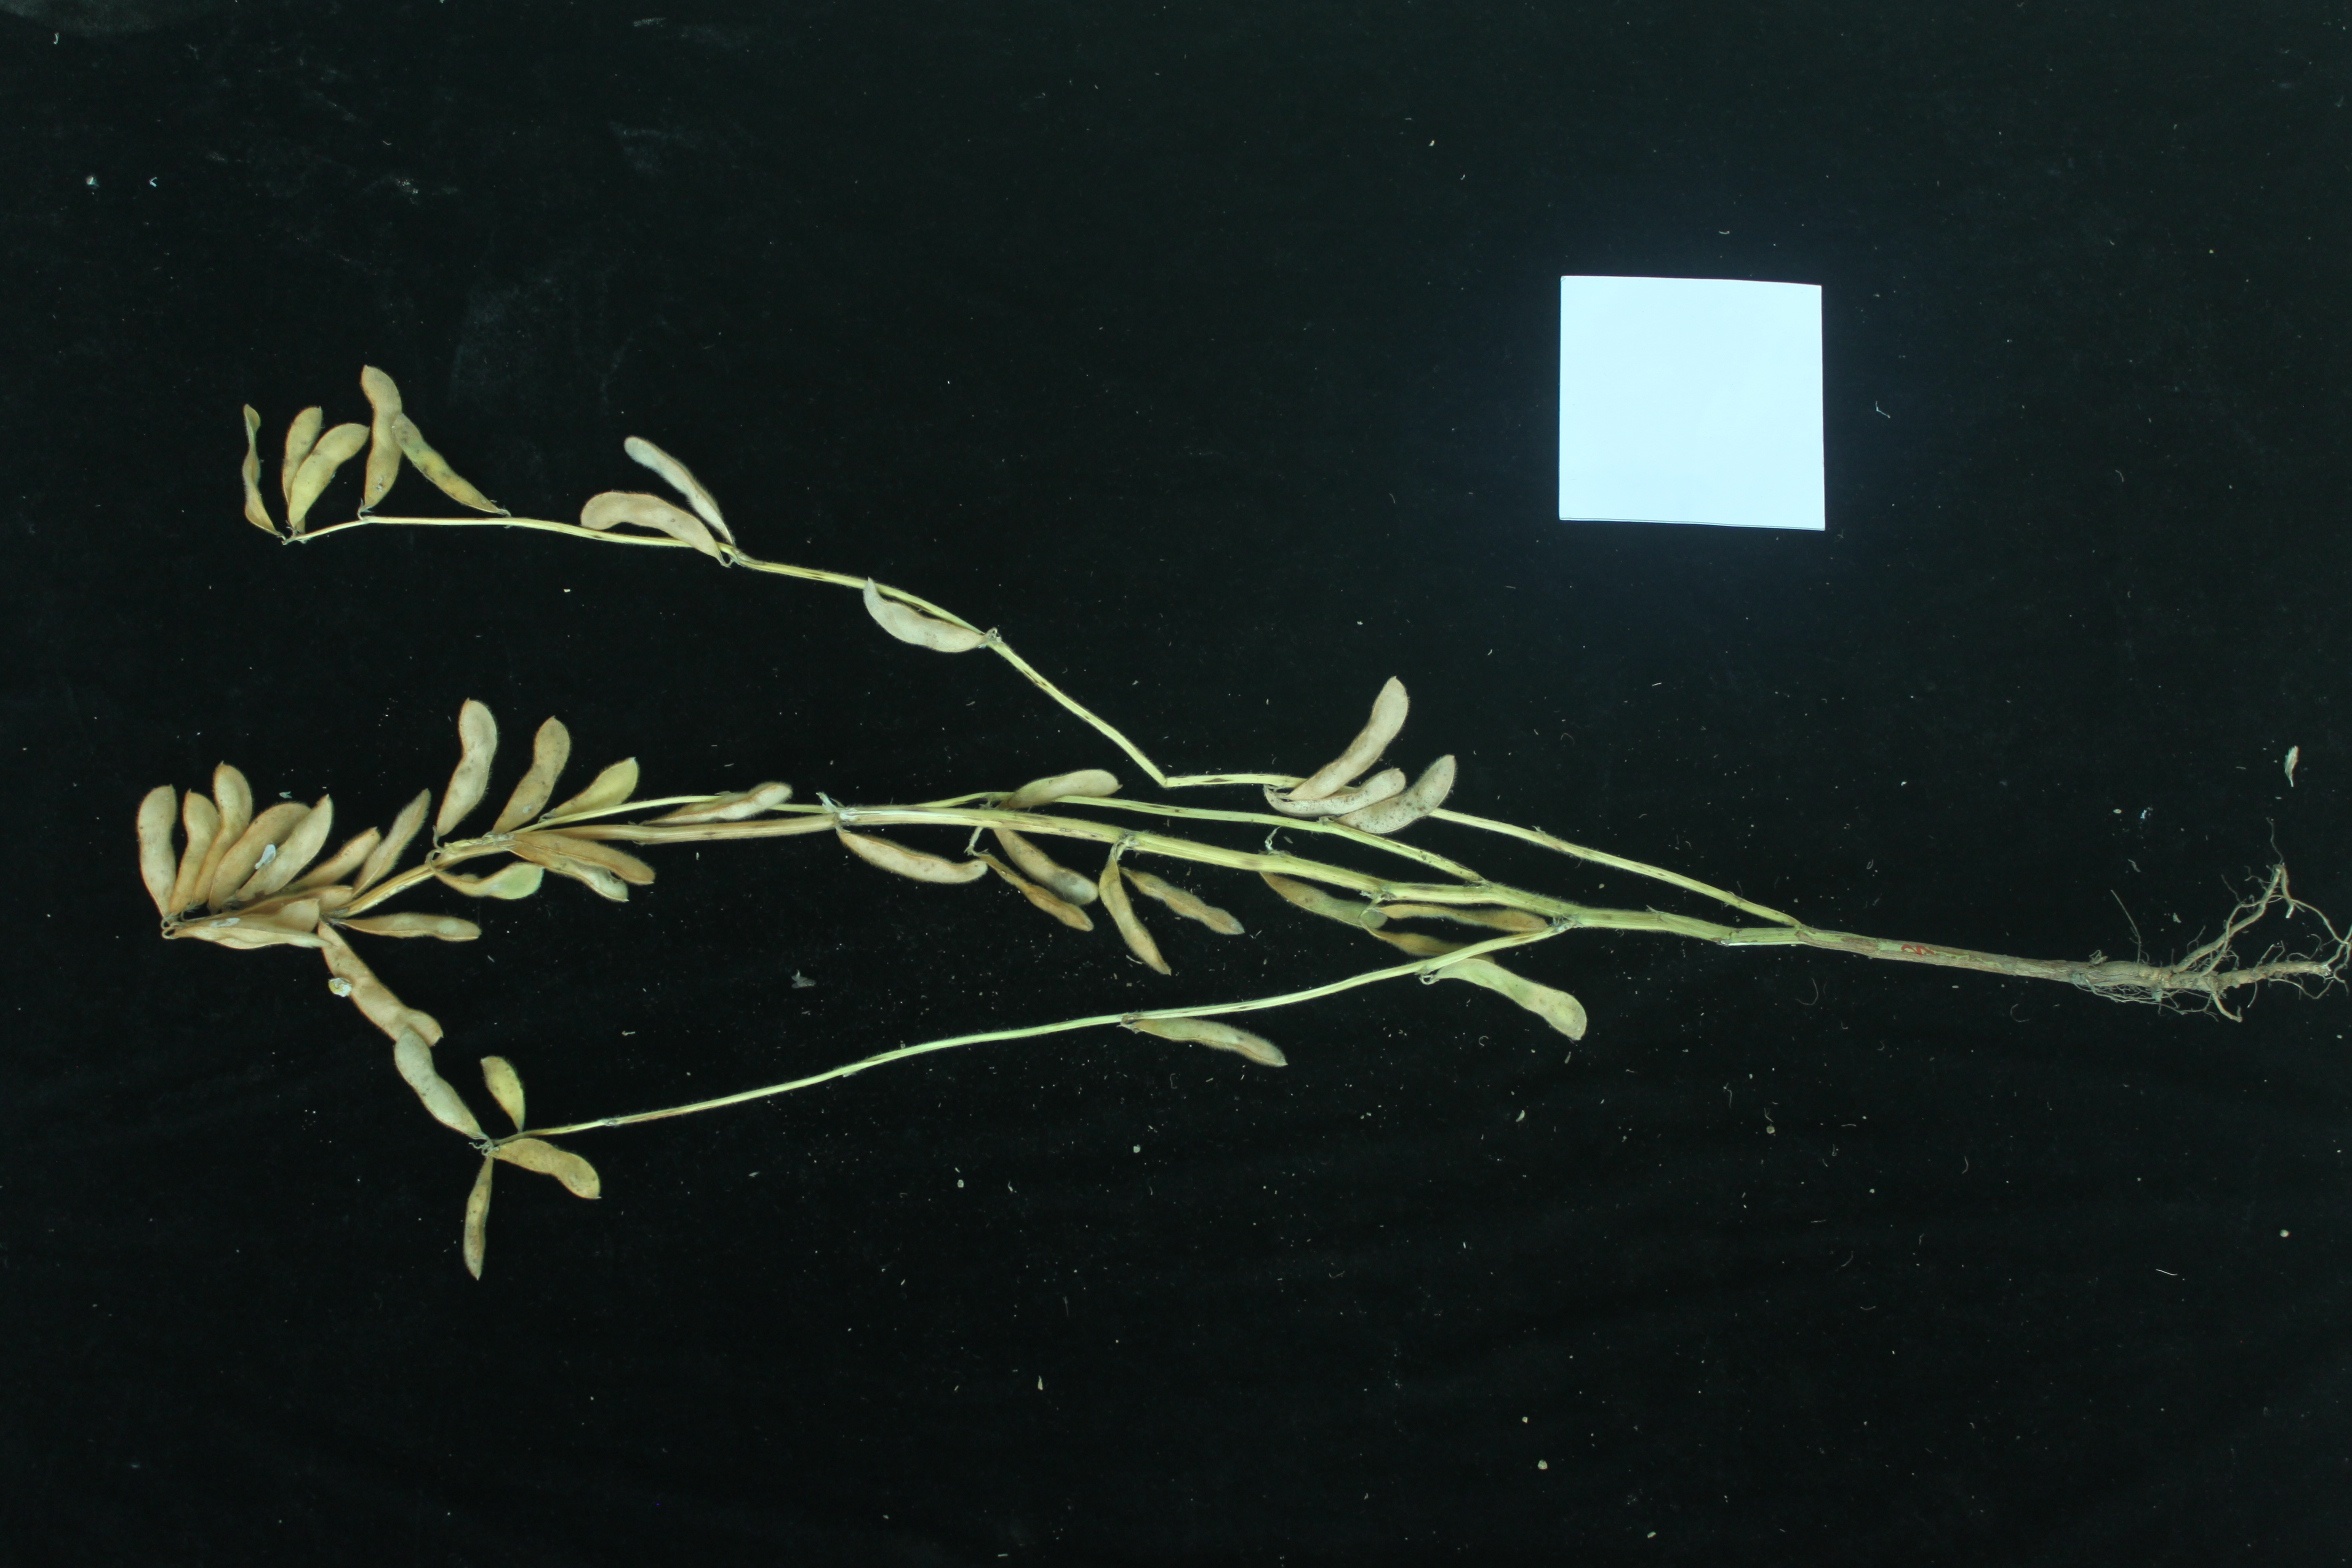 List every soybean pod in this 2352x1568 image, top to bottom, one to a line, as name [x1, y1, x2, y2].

soybean pod [362, 368, 402, 509]
soybean pod [243, 409, 273, 531]
soybean pod [283, 410, 320, 500]
soybean pod [391, 416, 499, 512]
soybean pod [289, 426, 368, 531]
soybean pod [622, 442, 729, 540]
soybean pod [582, 495, 720, 559]
soybean pod [864, 581, 988, 652]
soybean pod [1282, 679, 1406, 803]
soybean pod [438, 704, 496, 836]
soybean pod [495, 718, 570, 833]
soybean pod [1339, 758, 1453, 833]
soybean pod [549, 759, 638, 816]
soybean pod [185, 769, 251, 915]
soybean pod [1267, 769, 1405, 817]
soybean pod [994, 770, 1120, 812]
soybean pod [652, 783, 790, 823]
soybean pod [137, 790, 176, 924]
soybean pod [354, 792, 429, 894]
soybean pod [170, 795, 217, 914]
soybean pod [229, 799, 331, 905]
soybean pod [211, 806, 308, 913]
soybean pod [838, 827, 987, 884]
soybean pod [996, 828, 1097, 903]
soybean pod [285, 832, 377, 894]
soybean pod [498, 833, 653, 882]
soybean pod [1101, 852, 1171, 974]
soybean pod [979, 856, 1093, 929]
soybean pod [548, 862, 628, 904]
soybean pod [435, 866, 542, 901]
soybean pod [1119, 873, 1242, 933]
soybean pod [1261, 878, 1388, 925]
soybean pod [248, 889, 356, 916]
soybean pod [267, 899, 318, 934]
soybean pod [1376, 905, 1544, 933]
soybean pod [337, 916, 479, 941]
soybean pod [176, 918, 327, 950]
soybean pod [319, 923, 442, 1046]
soybean pod [1369, 930, 1467, 955]
soybean pod [1436, 959, 1585, 1037]
soybean pod [1125, 1021, 1285, 1066]
soybean pod [396, 1025, 487, 1140]
soybean pod [482, 1060, 524, 1132]
soybean pod [489, 1139, 600, 1199]
soybean pod [464, 1161, 490, 1281]